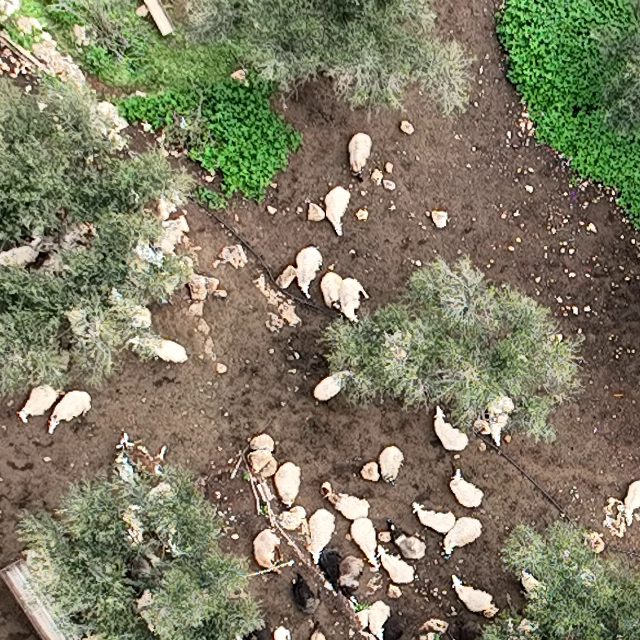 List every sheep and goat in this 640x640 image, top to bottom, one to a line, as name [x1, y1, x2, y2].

sheep [348, 132, 372, 179]
sheep [322, 184, 350, 237]
sheep [157, 215, 188, 253]
sheep [0, 235, 42, 269]
sheep [135, 239, 164, 268]
sheep [297, 246, 324, 300]
sheep [318, 271, 342, 311]
sheep [341, 277, 368, 326]
sheep [110, 288, 153, 329]
sheep [68, 306, 92, 341]
sheep [129, 334, 186, 364]
sheep [312, 370, 353, 399]
sheep [17, 382, 58, 426]
sheep [48, 390, 90, 435]
sheep [488, 395, 514, 449]
sheep [434, 406, 468, 453]
goat [119, 432, 167, 477]
sheep [380, 447, 405, 483]
goat [114, 453, 138, 484]
sheep [274, 463, 302, 506]
sheep [449, 468, 484, 506]
sheep [621, 478, 639, 525]
sheep [143, 483, 179, 555]
sheep [327, 490, 369, 518]
sheep [410, 501, 455, 533]
sheep [123, 504, 148, 545]
sheep [307, 509, 335, 564]
sheep [443, 516, 481, 556]
sheep [386, 517, 428, 561]
sheep [351, 518, 379, 567]
sheep [252, 530, 283, 575]
sheep [376, 545, 415, 585]
sheep [132, 547, 165, 577]
sheep [321, 551, 342, 589]
sheep [339, 556, 363, 588]
sheep [519, 570, 548, 597]
sheep [290, 573, 321, 614]
sheep [450, 575, 493, 614]
sheep [137, 586, 160, 634]
sheep [366, 598, 391, 639]
sheep [381, 609, 401, 639]
sheep [457, 620, 486, 639]
sheep [250, 621, 273, 639]
sheep [309, 621, 336, 639]
sheep [276, 626, 290, 639]